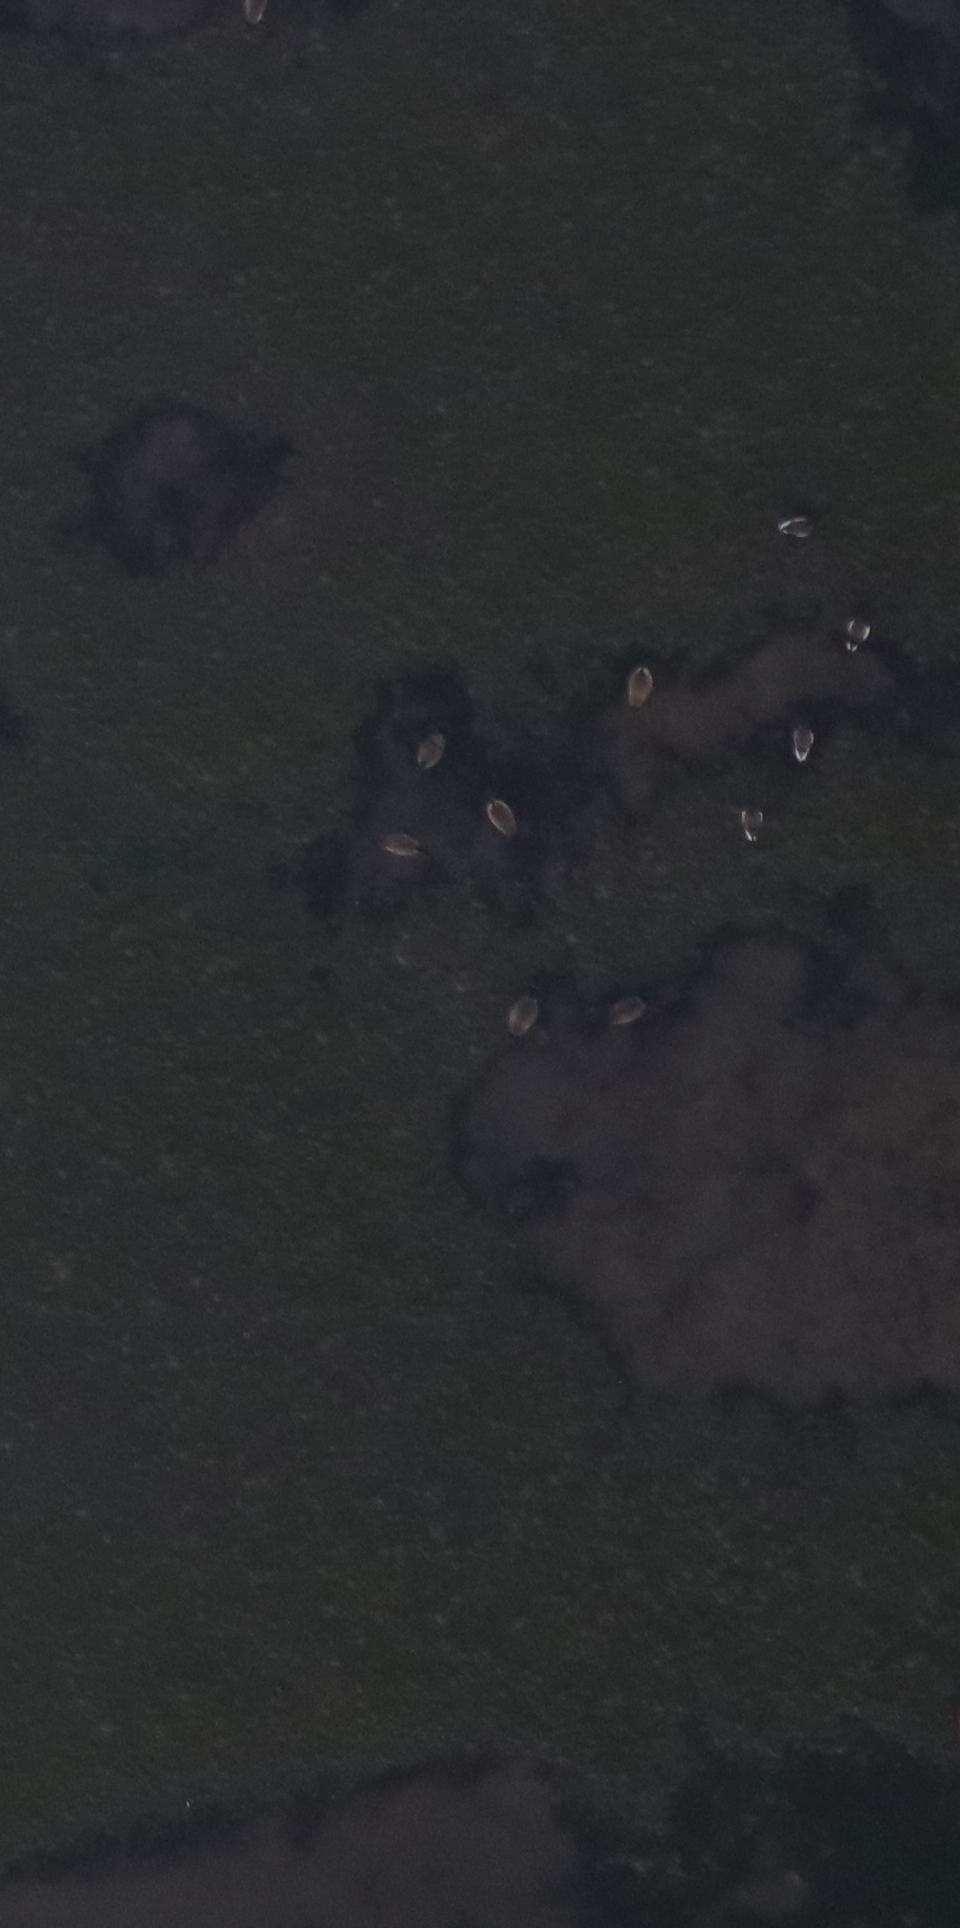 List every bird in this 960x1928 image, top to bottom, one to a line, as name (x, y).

Canada goose (255, 2)
brant (798, 527)
brant (857, 633)
Canada goose (638, 688)
brant (803, 740)
Canada goose (431, 749)
Canada goose (503, 816)
brant (750, 821)
Canada goose (401, 844)
Canada goose (626, 1012)
Canada goose (523, 1015)